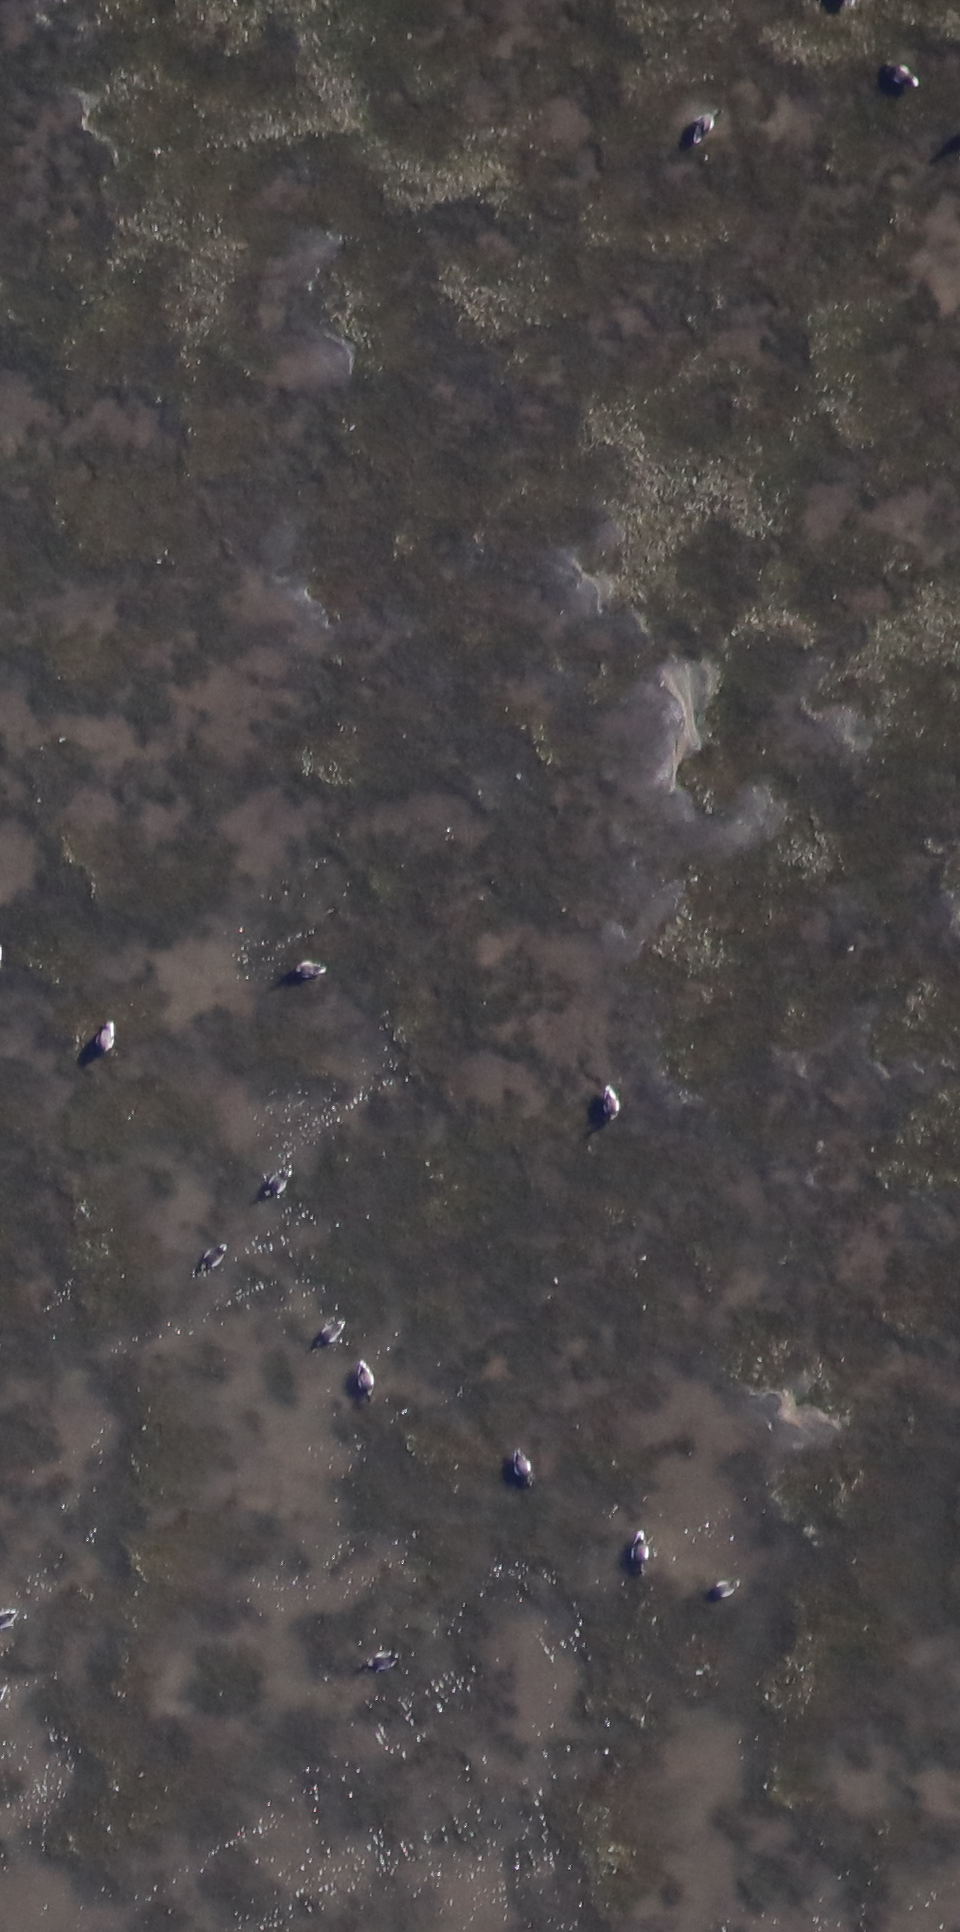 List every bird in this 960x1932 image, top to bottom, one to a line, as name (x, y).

brant (901, 74)
brant (705, 126)
brant (309, 969)
brant (102, 1034)
brant (611, 1104)
brant (275, 1183)
brant (211, 1256)
brant (329, 1331)
brant (365, 1380)
brant (523, 1467)
brant (640, 1550)
brant (725, 1588)
brant (6, 1618)
brant (385, 1660)